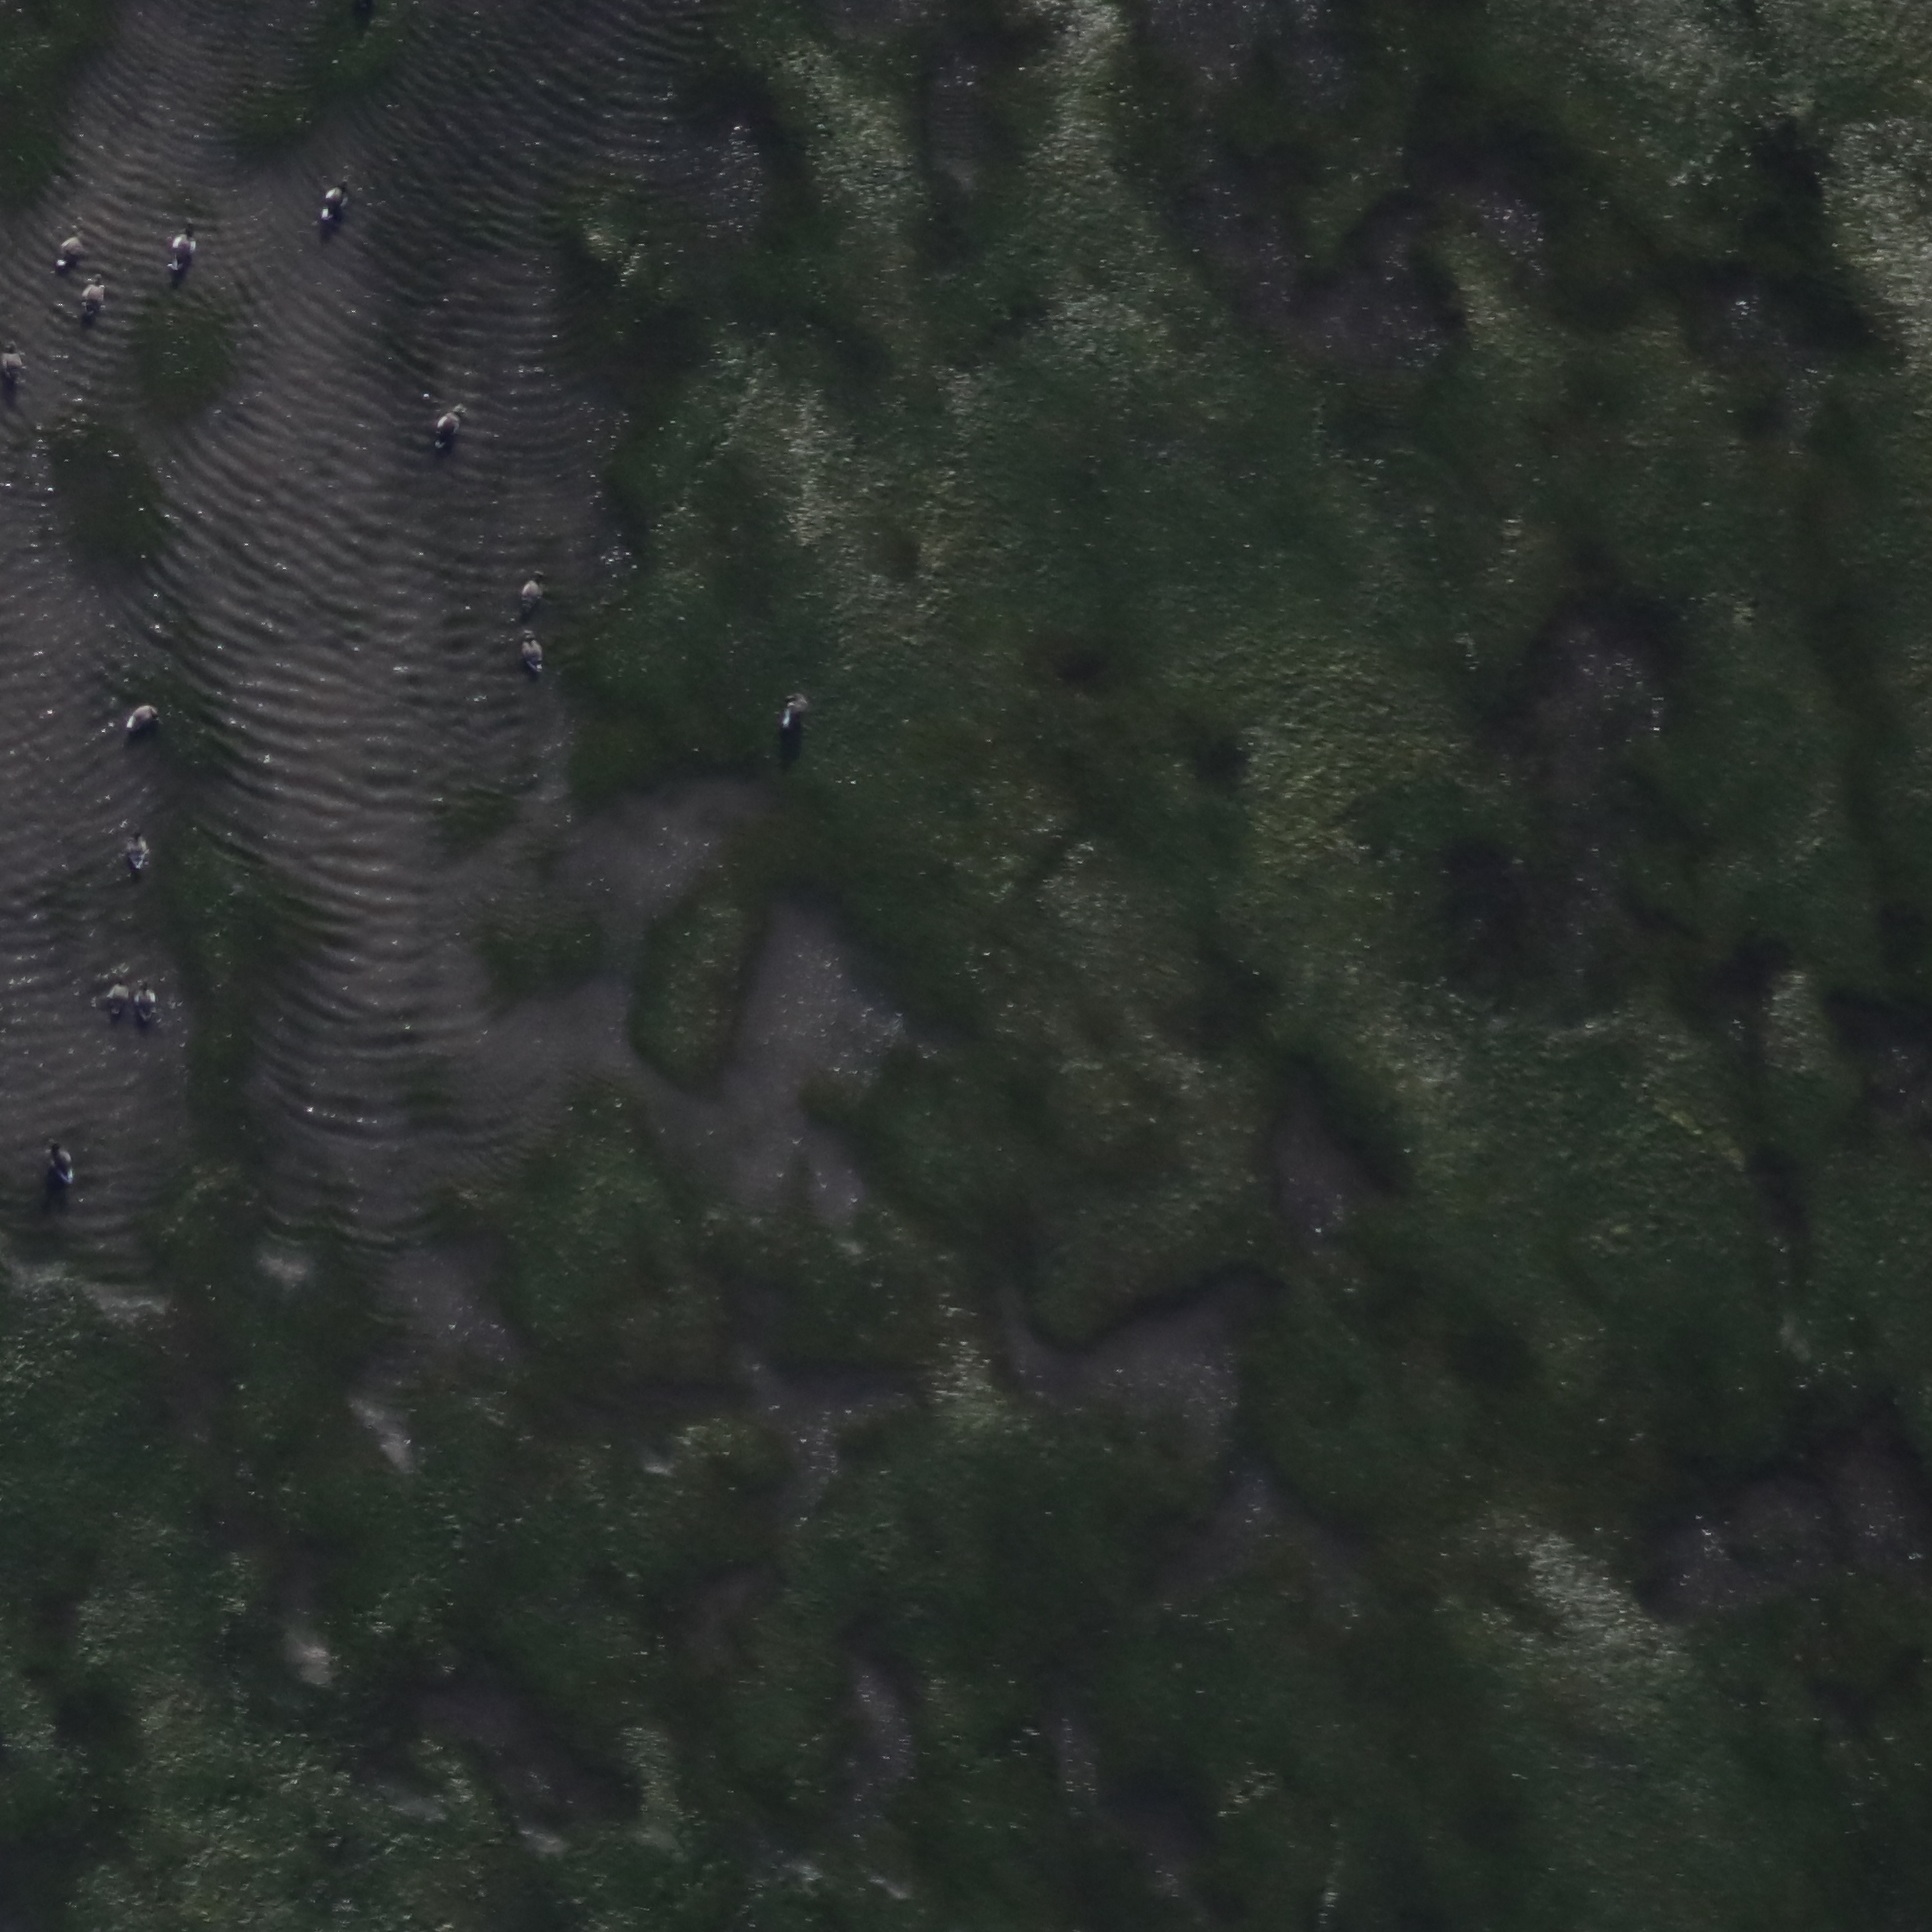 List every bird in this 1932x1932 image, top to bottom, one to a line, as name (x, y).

brant (336, 201)
brant (185, 249)
brant (69, 250)
brant (94, 297)
brant (17, 362)
brant (444, 430)
brant (526, 582)
brant (533, 659)
brant (796, 709)
brant (141, 718)
brant (137, 849)
brant (119, 1002)
brant (153, 1004)
brant (65, 1162)